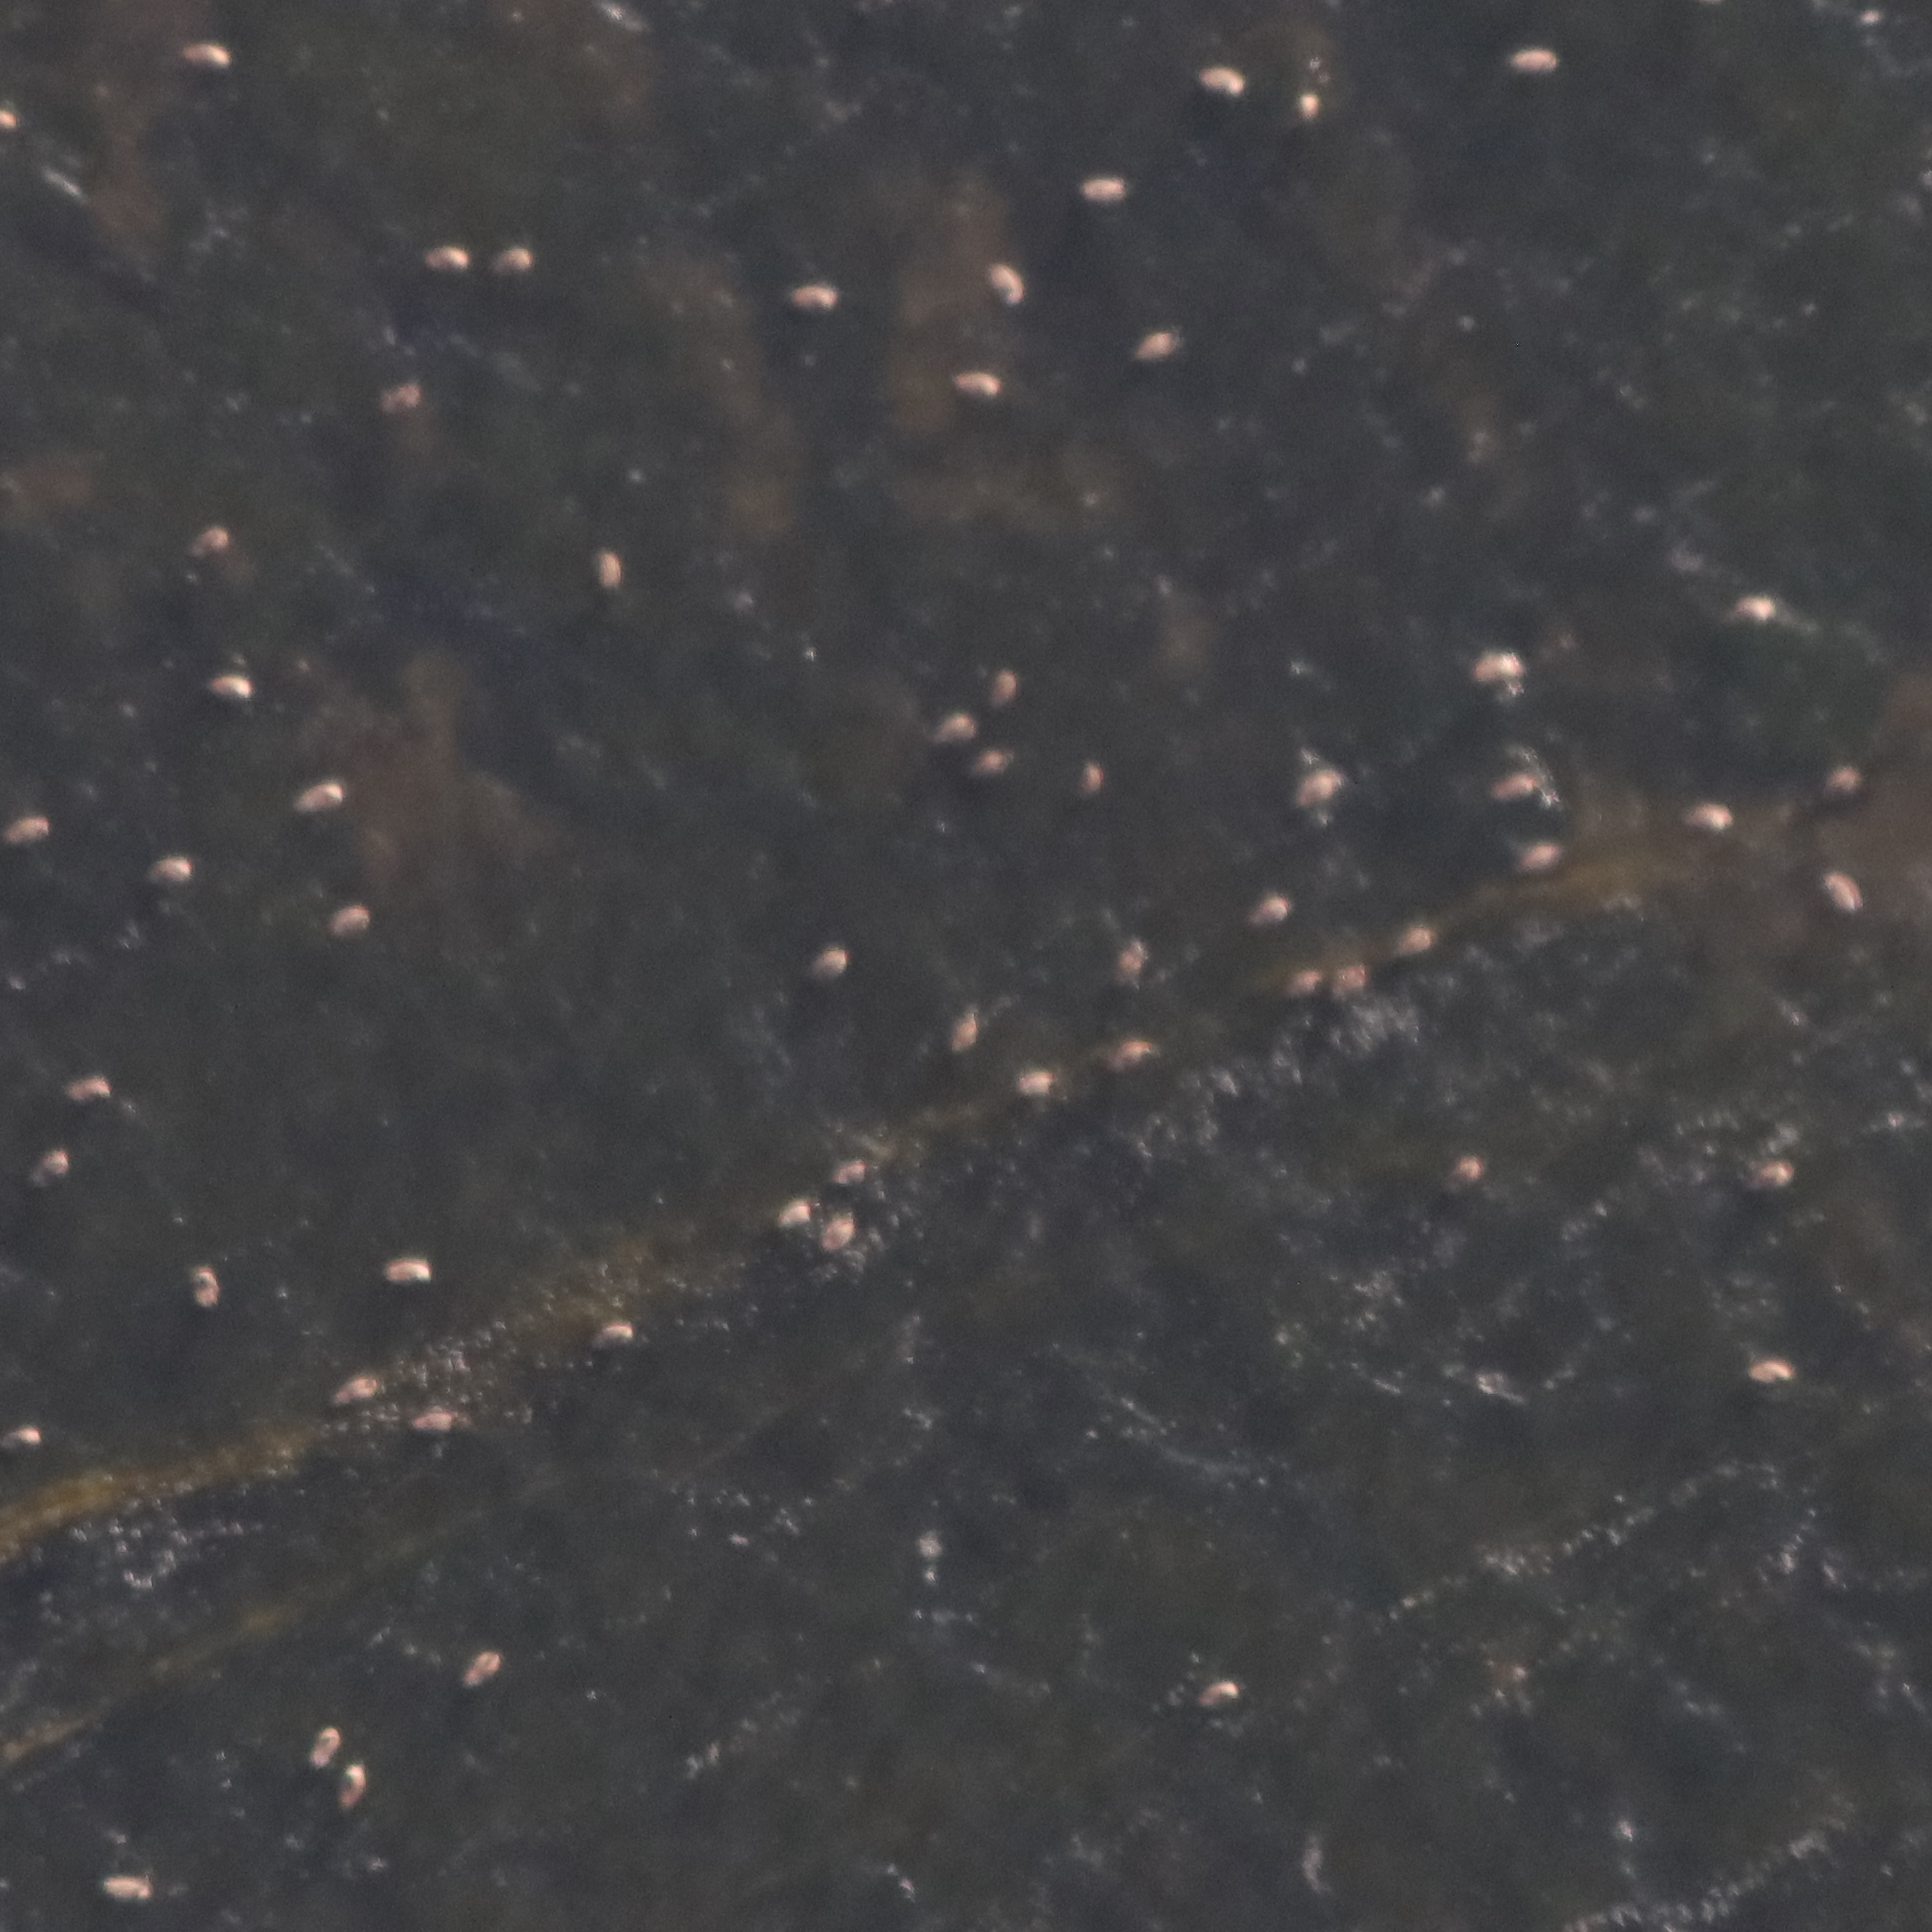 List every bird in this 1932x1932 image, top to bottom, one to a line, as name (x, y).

Canada goose (208, 58)
Canada goose (1528, 60)
Canada goose (1221, 81)
Canada goose (1309, 110)
Canada goose (1100, 189)
Canada goose (444, 260)
Canada goose (510, 260)
Canada goose (1008, 283)
Canada goose (812, 299)
Canada goose (1155, 347)
Canada goose (984, 389)
Canada goose (402, 401)
Canada goose (212, 545)
Canada goose (610, 570)
Canada goose (1756, 616)
Canada goose (1504, 666)
Canada goose (236, 683)
Canada goose (1006, 690)
Canada goose (958, 727)
Canada goose (988, 768)
Canada goose (1089, 782)
Canada goose (1844, 787)
Canada goose (1325, 789)
Canada goose (1517, 793)
Canada goose (314, 798)
Canada goose (1706, 814)
Canada goose (30, 831)
Canada goose (1540, 861)
Canada goose (170, 869)
Canada goose (1837, 895)
Canada goose (1271, 911)
Canada goose (350, 921)
Canada goose (1417, 941)
Canada goose (828, 963)
Canada goose (1131, 966)
Canada goose (1300, 984)
Canada goose (1347, 984)
Canada goose (964, 1031)
Canada goose (1131, 1057)
Canada goose (1035, 1088)
Canada goose (90, 1094)
Canada goose (1774, 1172)
Canada goose (42, 1173)
Canada goose (1460, 1173)
Canada goose (842, 1174)
Canada goose (799, 1213)
Canada goose (836, 1227)
Canada goose (412, 1276)
Canada goose (206, 1286)
Canada goose (616, 1339)
Canada goose (1775, 1369)
Canada goose (357, 1396)
Canada goose (430, 1422)
Canada goose (9, 1441)
Canada goose (477, 1673)
Canada goose (1219, 1693)
Canada goose (325, 1748)
Canada goose (351, 1789)
Canada goose (123, 1891)